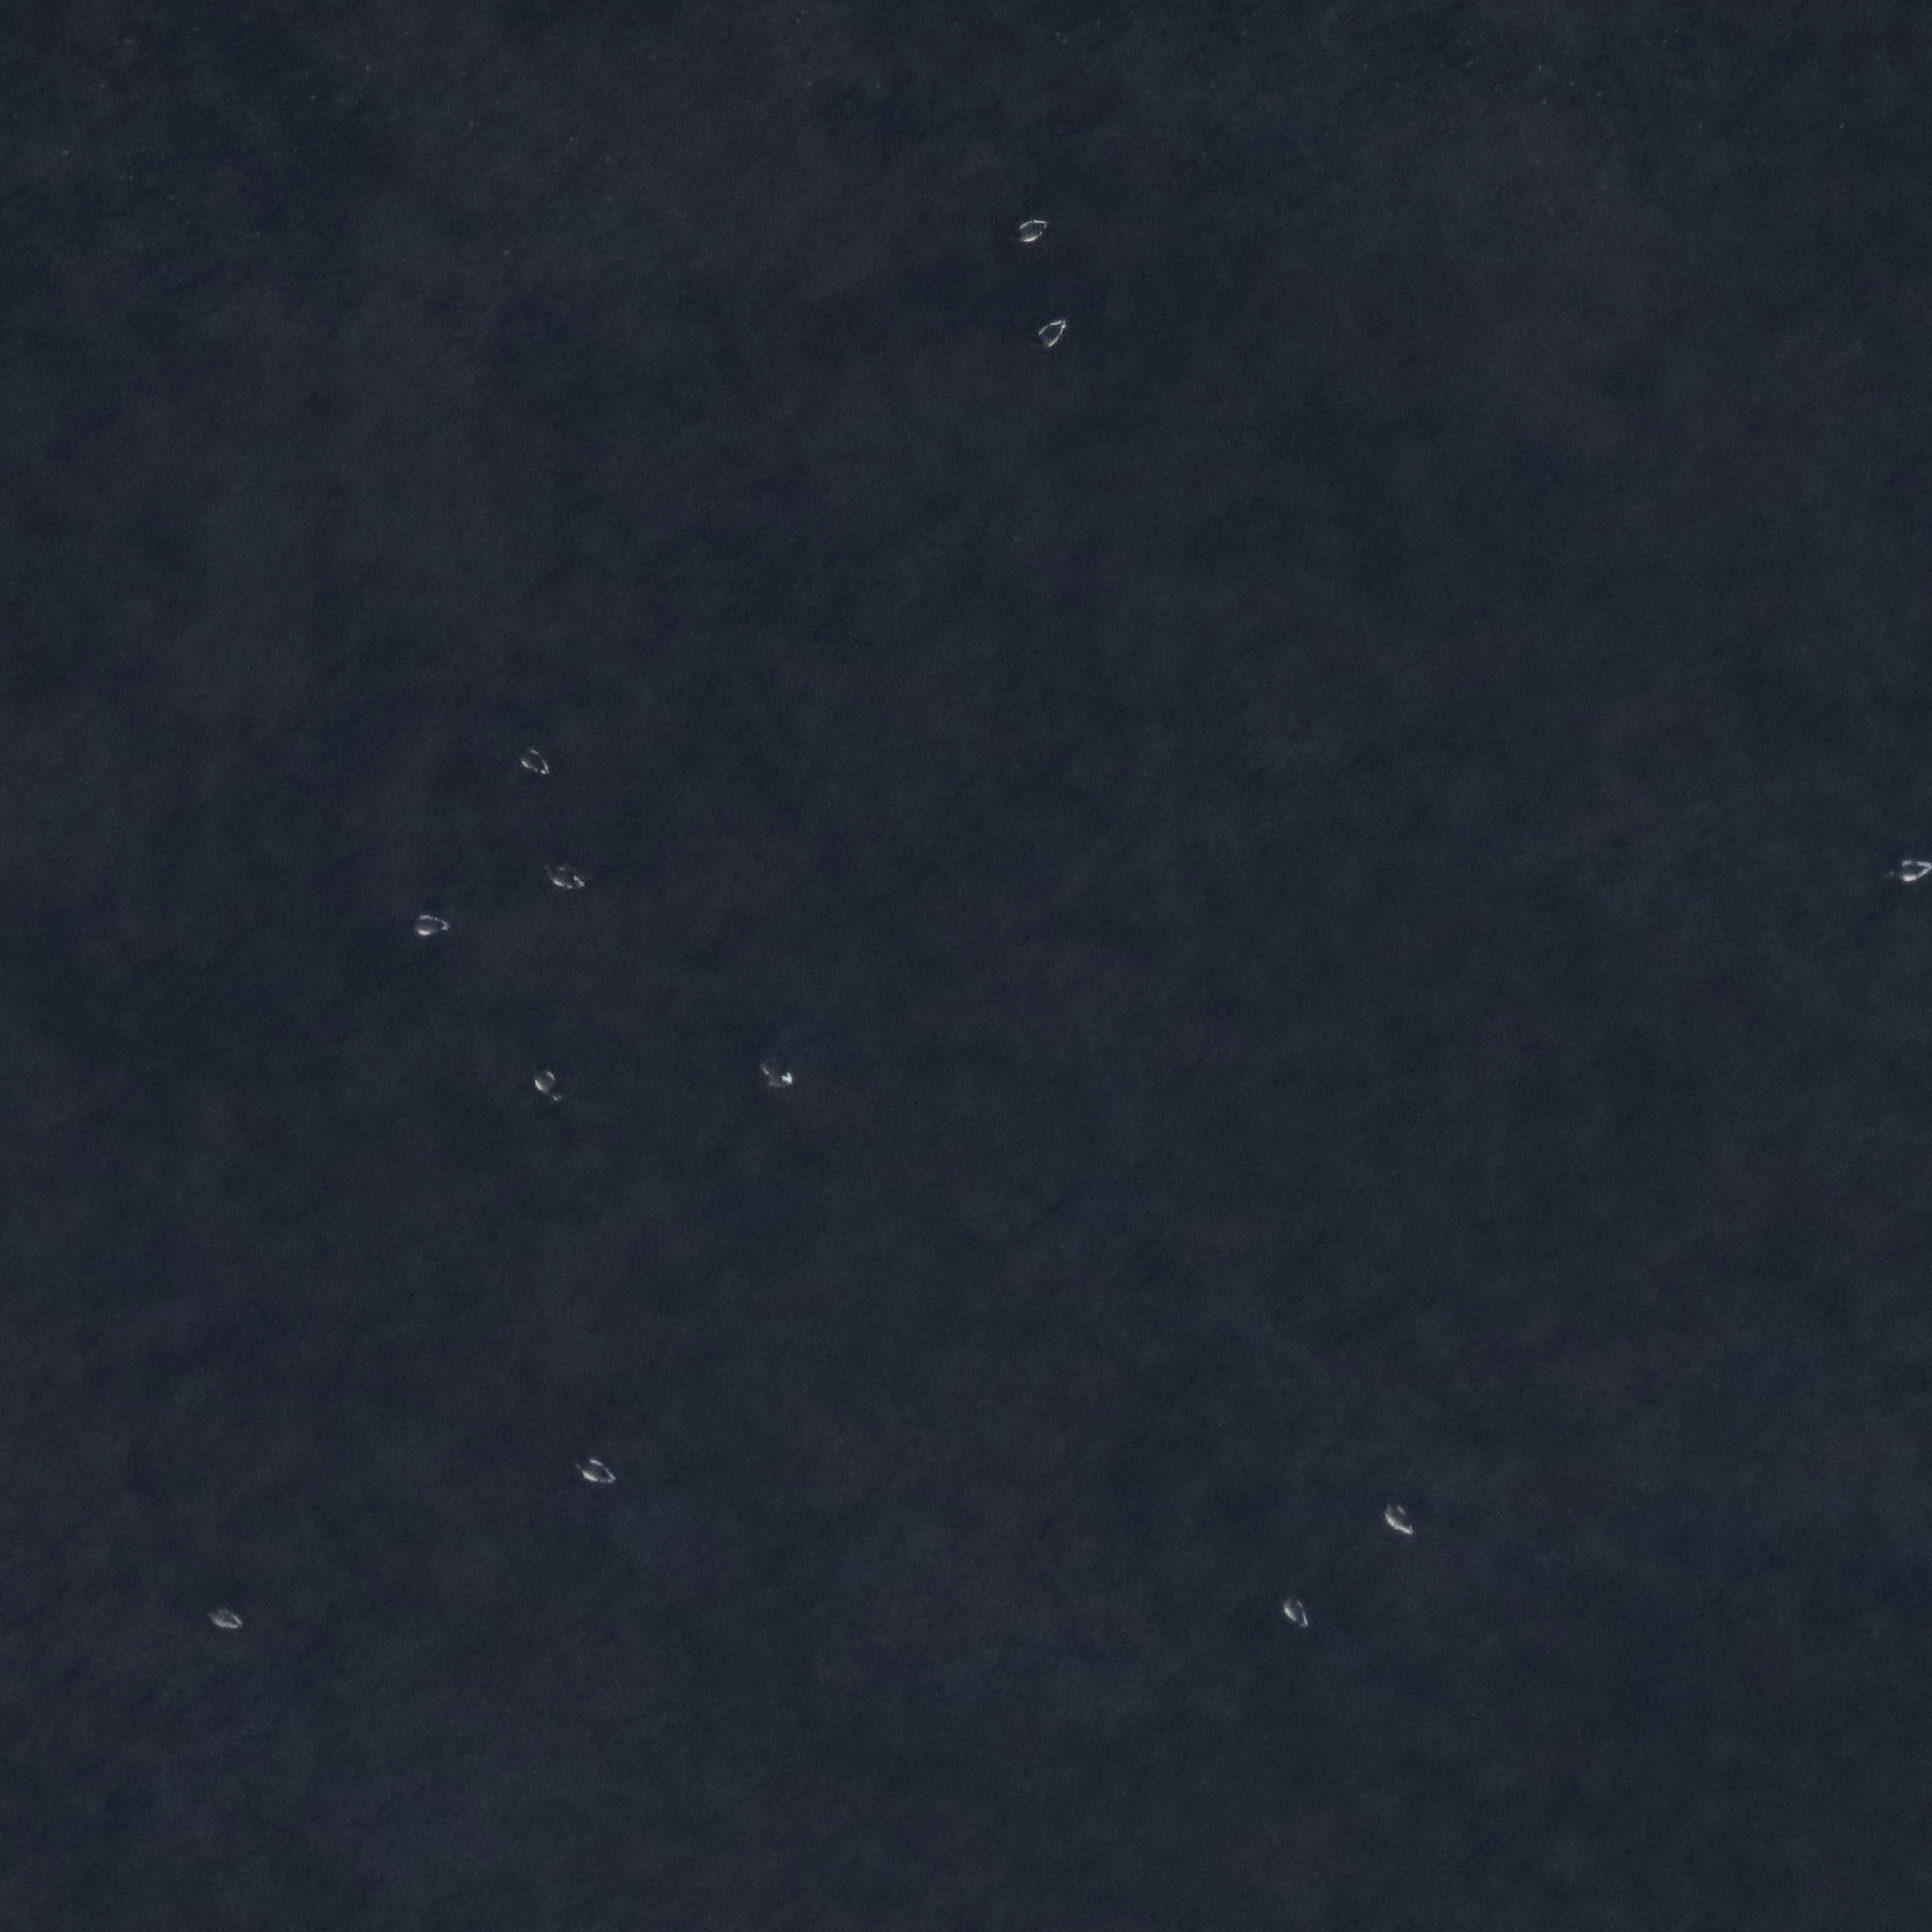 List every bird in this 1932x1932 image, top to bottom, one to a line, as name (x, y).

brant (1029, 232)
brant (1050, 334)
brant (531, 757)
brant (1908, 871)
brant (566, 877)
brant (430, 924)
brant (779, 1073)
brant (548, 1083)
brant (594, 1470)
brant (1399, 1522)
brant (1294, 1611)
brant (224, 1618)